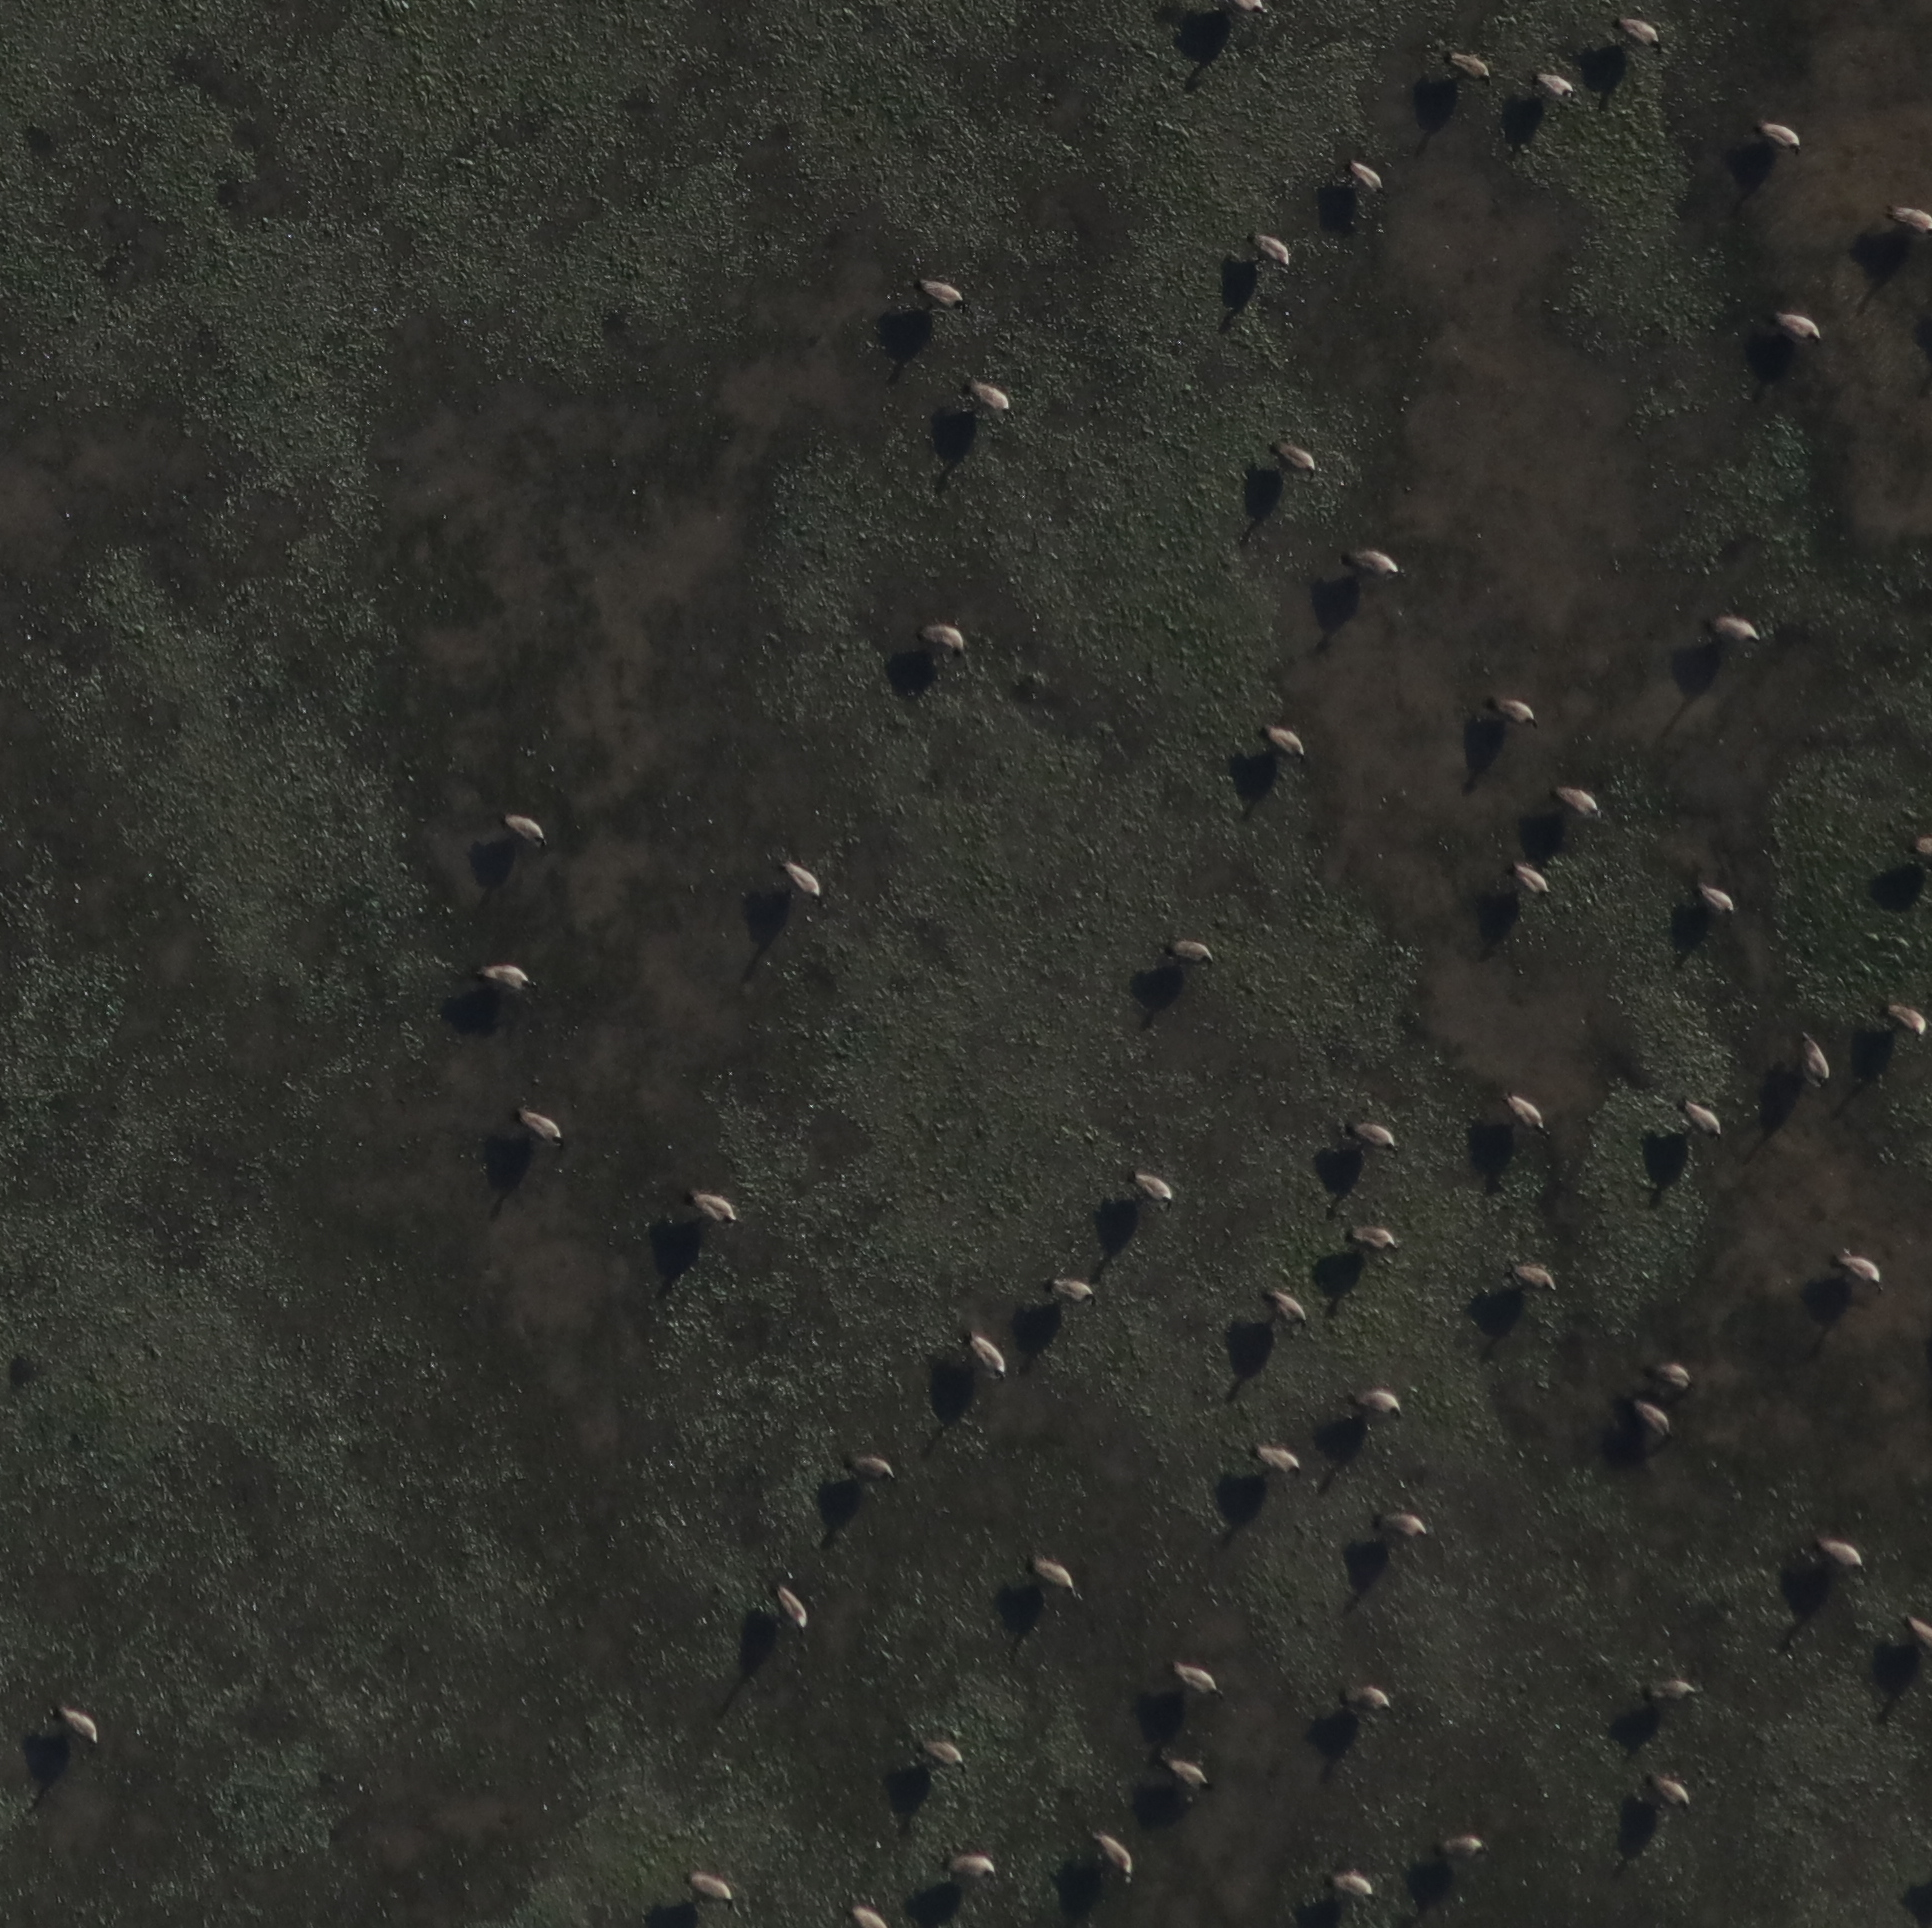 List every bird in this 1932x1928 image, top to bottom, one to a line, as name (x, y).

Canada goose (1640, 34)
Canada goose (1469, 67)
Canada goose (1554, 86)
Canada goose (1778, 136)
Canada goose (1365, 178)
Canada goose (1913, 223)
Canada goose (1272, 249)
Canada goose (941, 293)
Canada goose (1795, 327)
Canada goose (991, 398)
Canada goose (1296, 459)
Canada goose (1373, 565)
Canada goose (1739, 633)
Canada goose (942, 641)
Canada goose (1513, 711)
Canada goose (1285, 743)
Canada goose (1579, 803)
Canada goose (530, 833)
Canada goose (802, 880)
Canada goose (1529, 881)
Canada goose (1716, 899)
Canada goose (1190, 953)
Canada goose (509, 979)
Canada goose (1908, 1018)
Canada goose (1814, 1060)
Canada goose (1523, 1114)
Canada goose (1703, 1120)
Canada goose (539, 1128)
Canada goose (1375, 1135)
Canada goose (1154, 1189)
Canada goose (713, 1210)
Canada goose (1379, 1240)
Canada goose (1858, 1269)
Canada goose (1538, 1281)
Canada goose (1072, 1291)
Canada goose (1288, 1307)
Canada goose (988, 1355)
Canada goose (1674, 1380)
Canada goose (1380, 1405)
Canada goose (1649, 1419)
Canada goose (1281, 1460)
Canada goose (873, 1474)
Canada goose (1404, 1523)
Canada goose (1839, 1555)
Canada goose (1057, 1575)
Canada goose (790, 1610)
Canada goose (1925, 1638)
Canada goose (1194, 1680)
Canada goose (1674, 1693)
Canada goose (1367, 1700)
Canada goose (78, 1725)
Canada goose (944, 1756)
Canada goose (1186, 1774)
Canada goose (1668, 1791)
Canada goose (1459, 1847)
Canada goose (1113, 1854)
Canada goose (974, 1872)
Canada goose (1348, 1886)
Canada goose (704, 1887)
Canada goose (869, 1920)